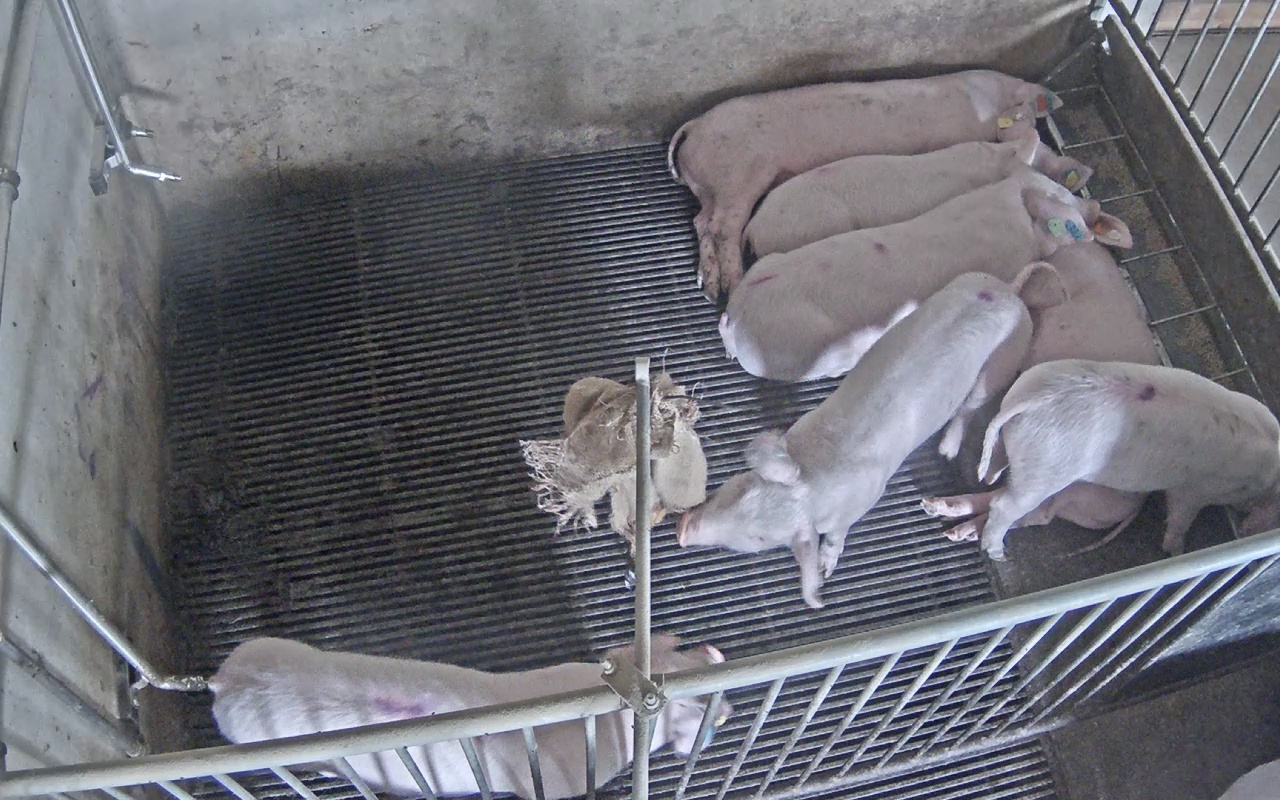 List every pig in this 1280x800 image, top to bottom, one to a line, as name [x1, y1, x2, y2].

pig [663, 64, 1065, 306]
pig [742, 98, 1094, 260]
pig [719, 129, 1100, 381]
pig [916, 213, 1162, 558]
pig [680, 260, 1061, 613]
pig [976, 358, 1279, 564]
pig [205, 632, 735, 798]